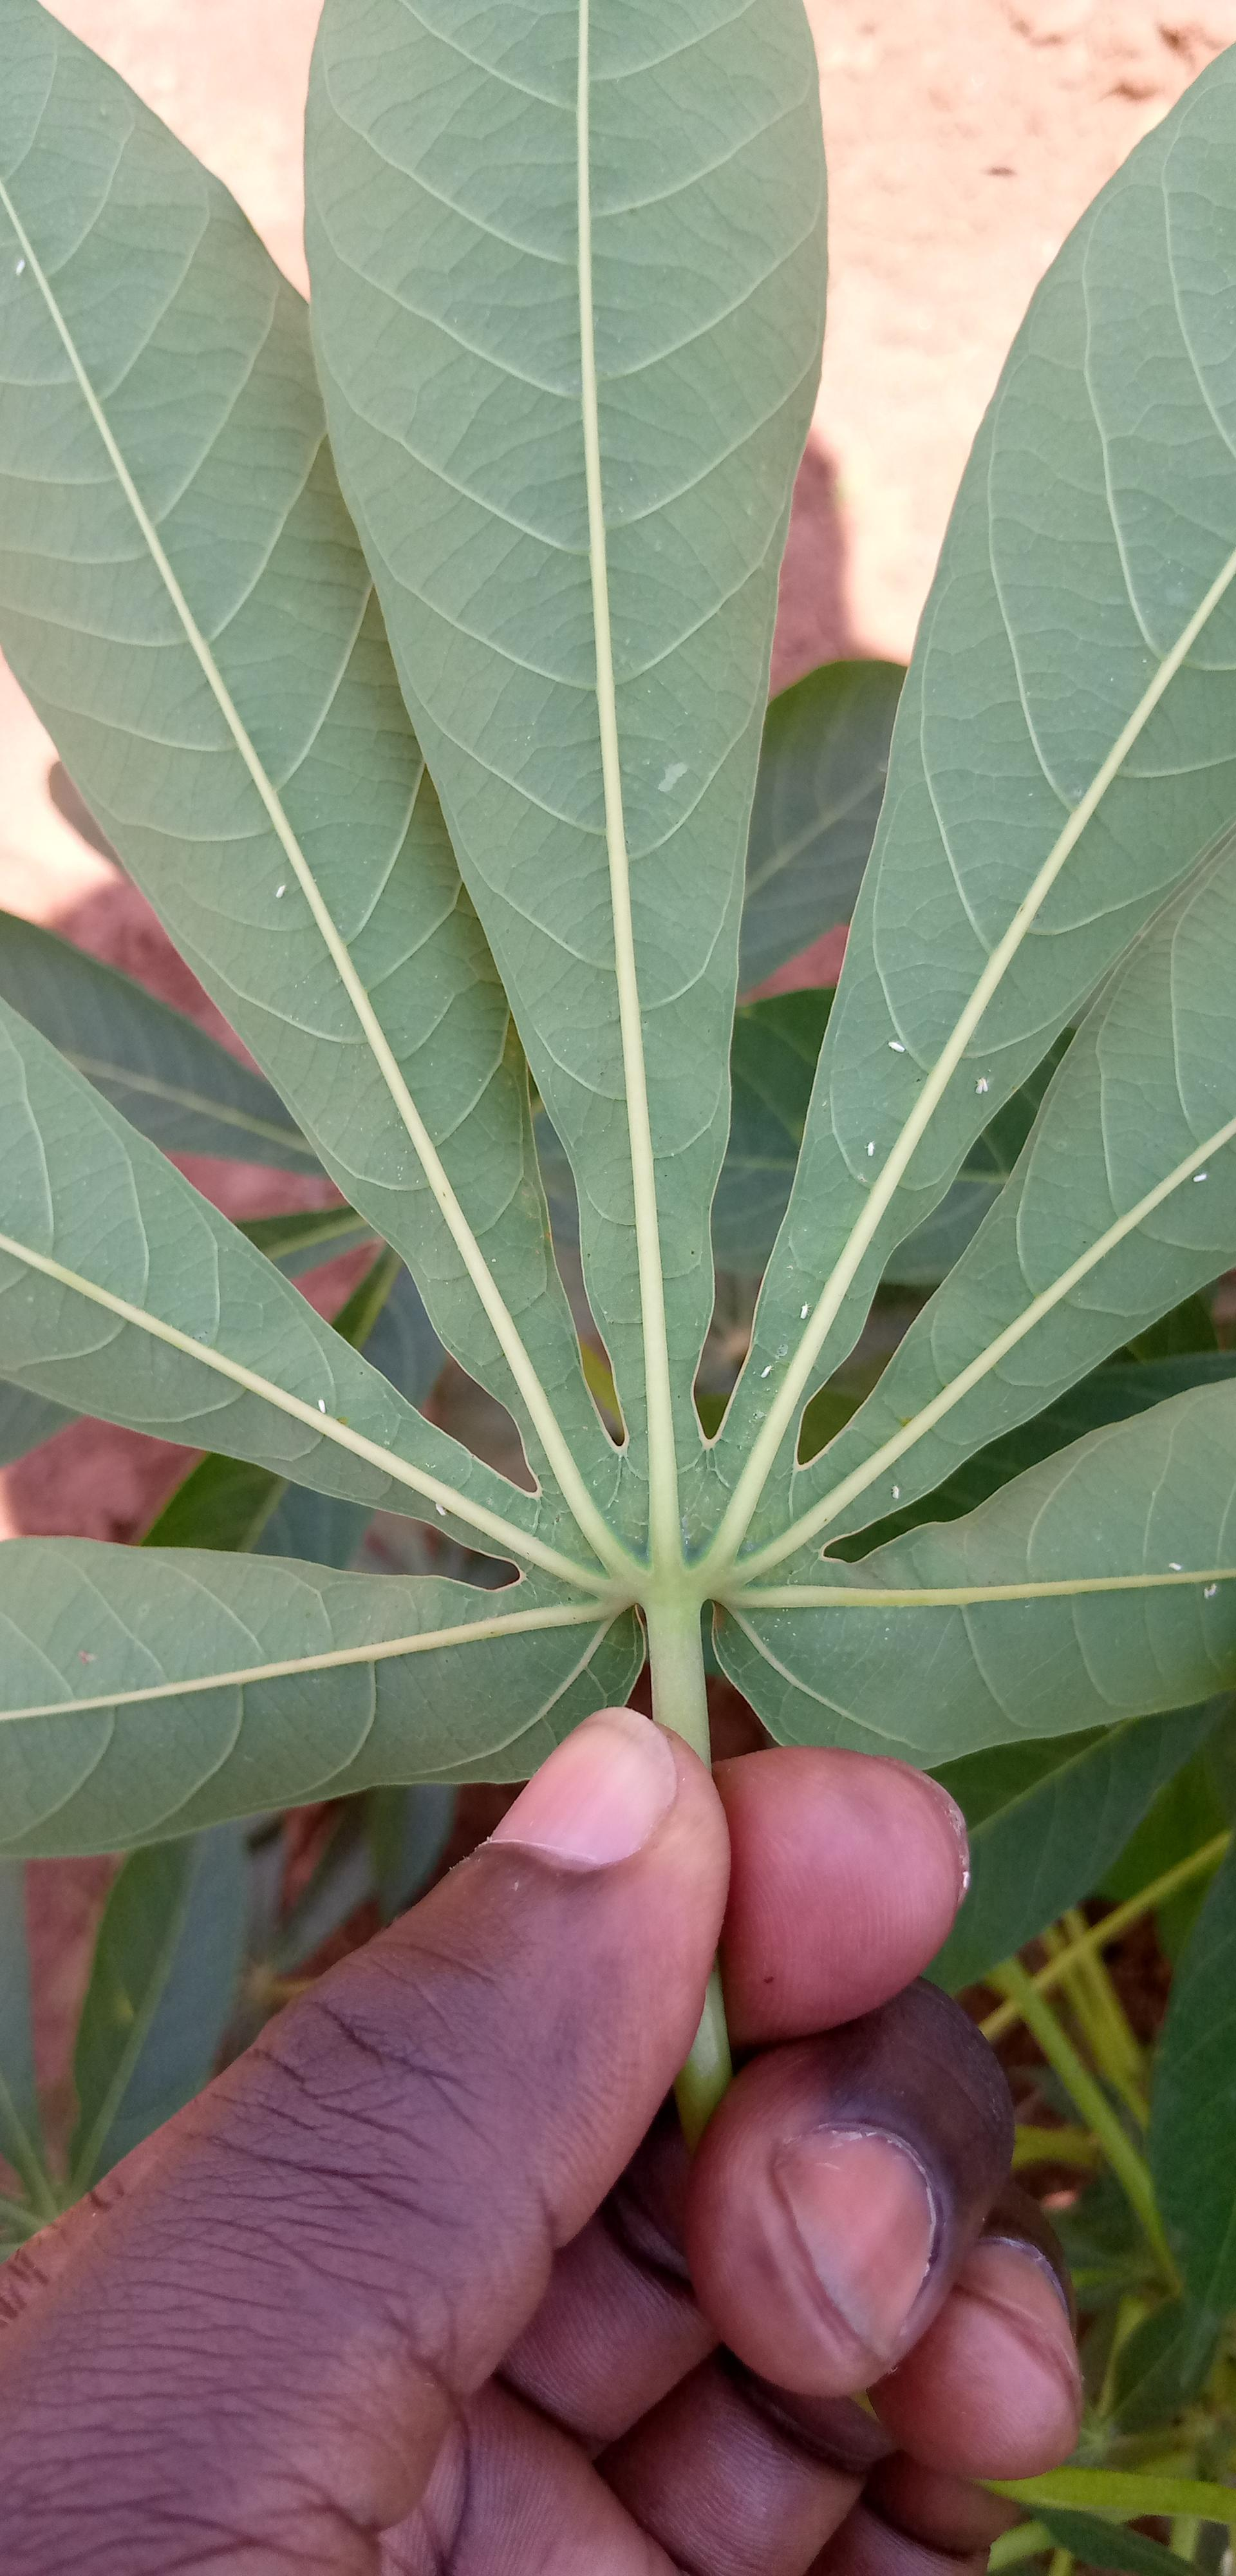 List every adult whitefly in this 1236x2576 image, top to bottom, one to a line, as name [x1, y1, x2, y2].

whitefly [14, 256, 30, 278]
whitefly [274, 883, 288, 901]
whitefly [884, 1037, 908, 1058]
whitefly [981, 1076, 991, 1094]
whitefly [974, 1077, 983, 1095]
whitefly [863, 1141, 877, 1159]
whitefly [1192, 1172, 1208, 1185]
whitefly [800, 1301, 814, 1321]
whitefly [760, 1362, 773, 1380]
whitefly [316, 1396, 330, 1415]
whitefly [888, 1483, 901, 1502]
whitefly [435, 1502, 447, 1517]
whitefly [1165, 1560, 1183, 1573]
whitefly [1209, 1582, 1217, 1598]
whitefly [1201, 1588, 1212, 1600]